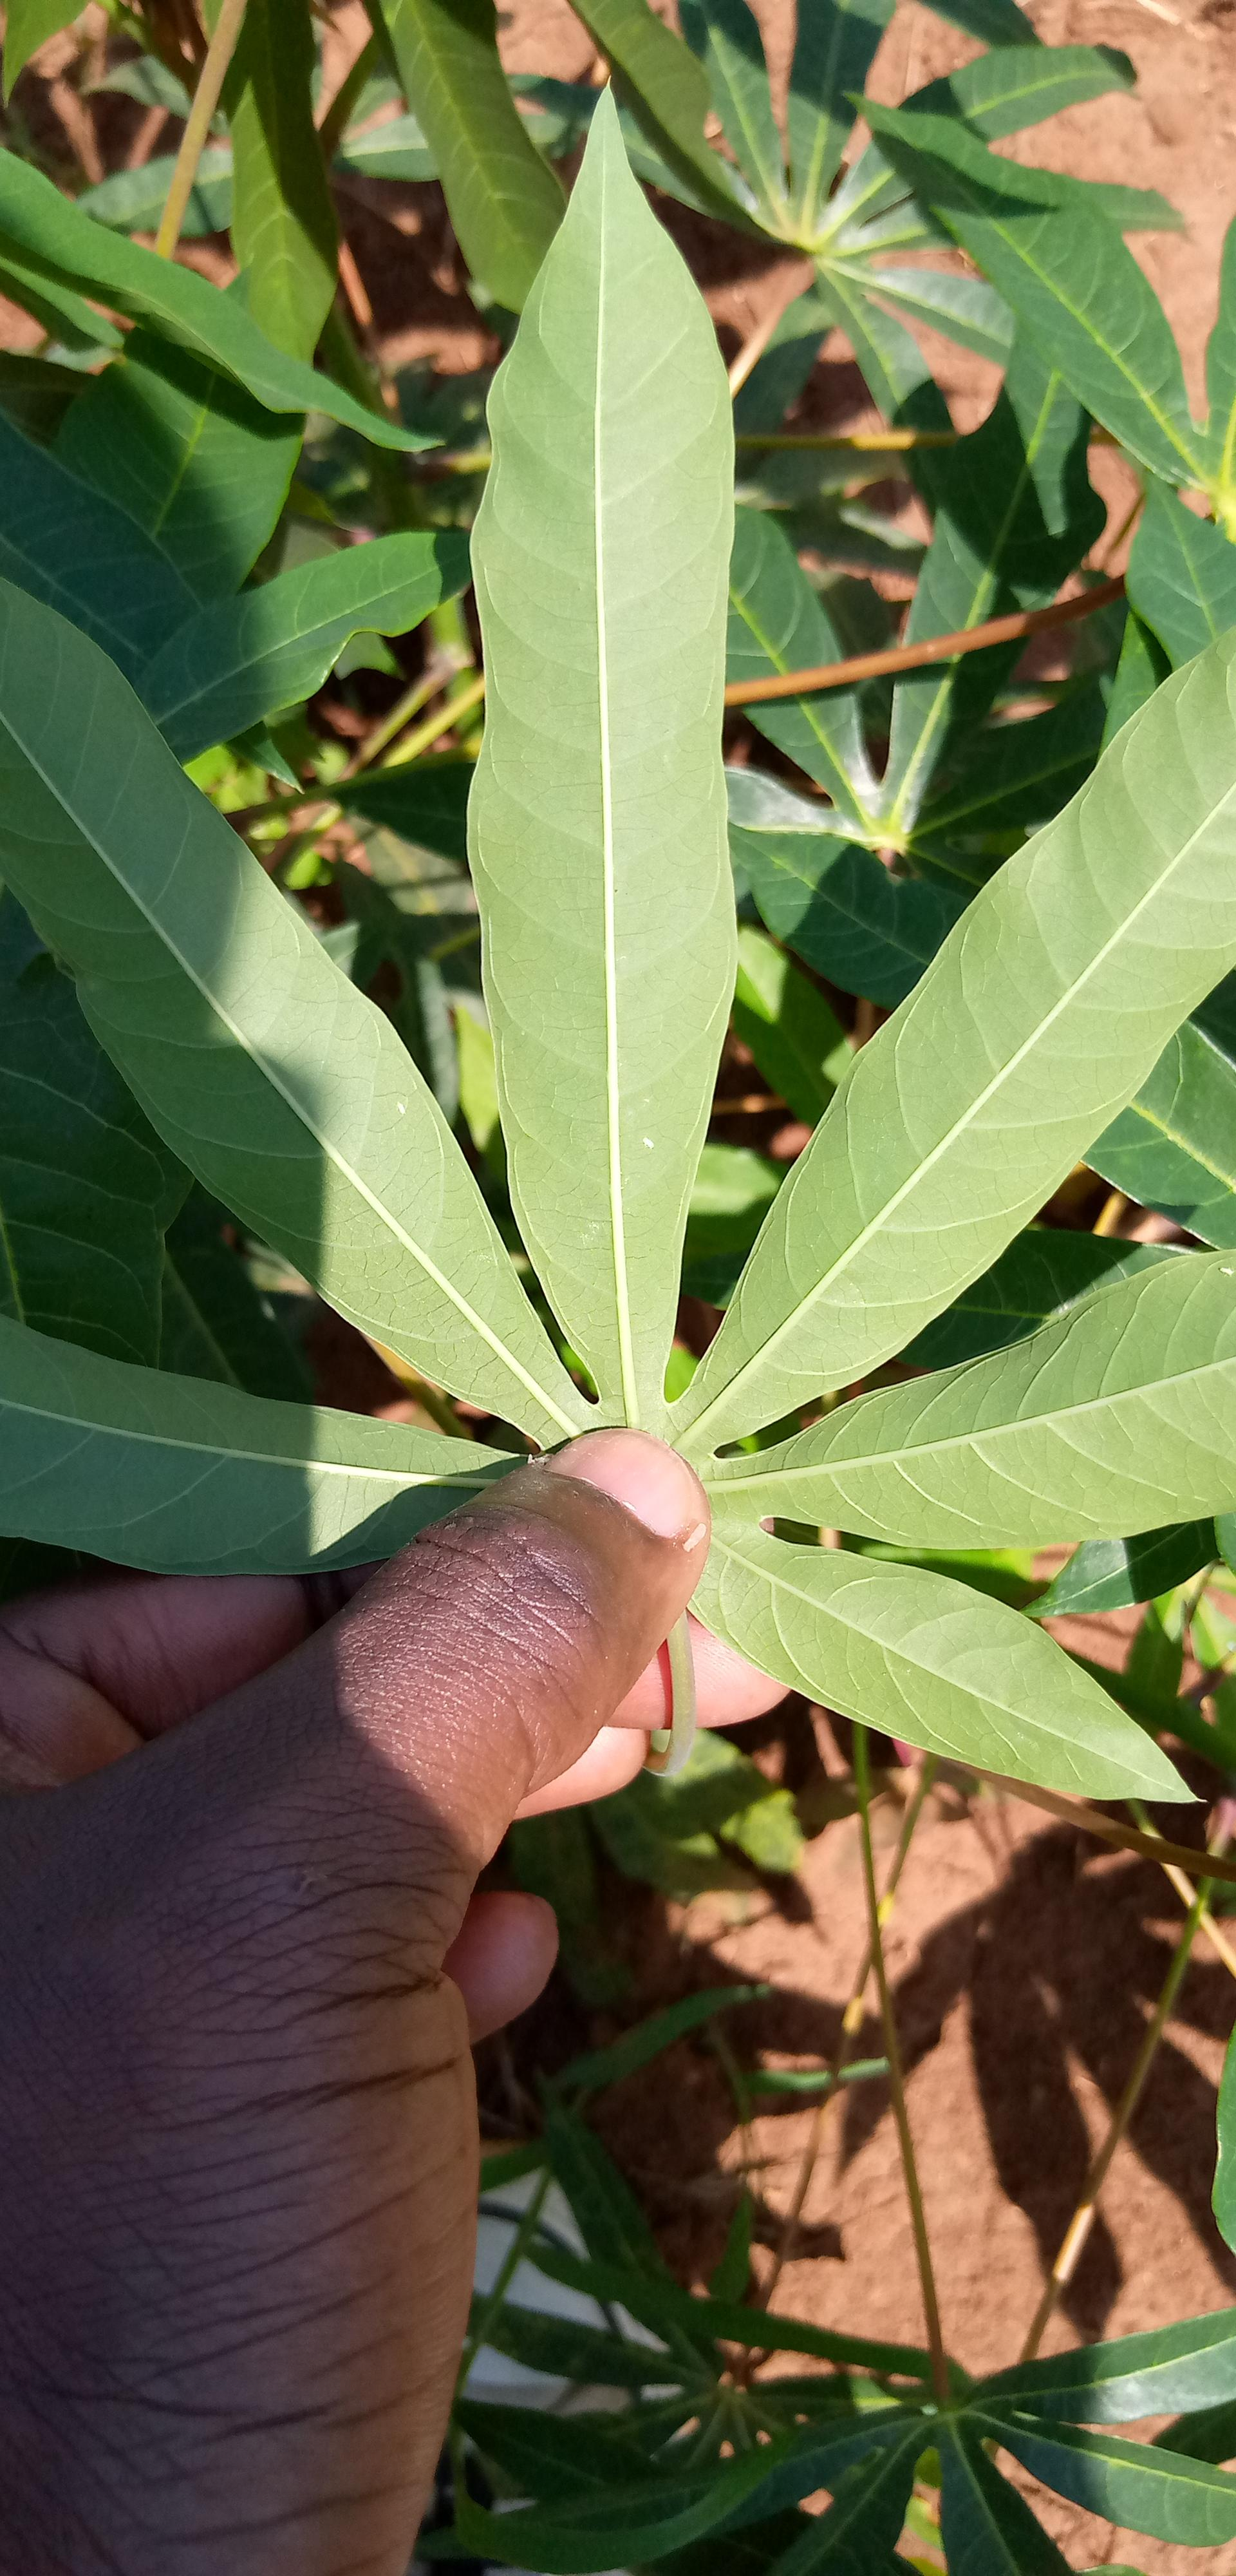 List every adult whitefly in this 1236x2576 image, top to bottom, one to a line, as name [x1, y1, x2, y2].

whitefly [638, 1133, 659, 1155]
whitefly [1216, 1264, 1235, 1278]